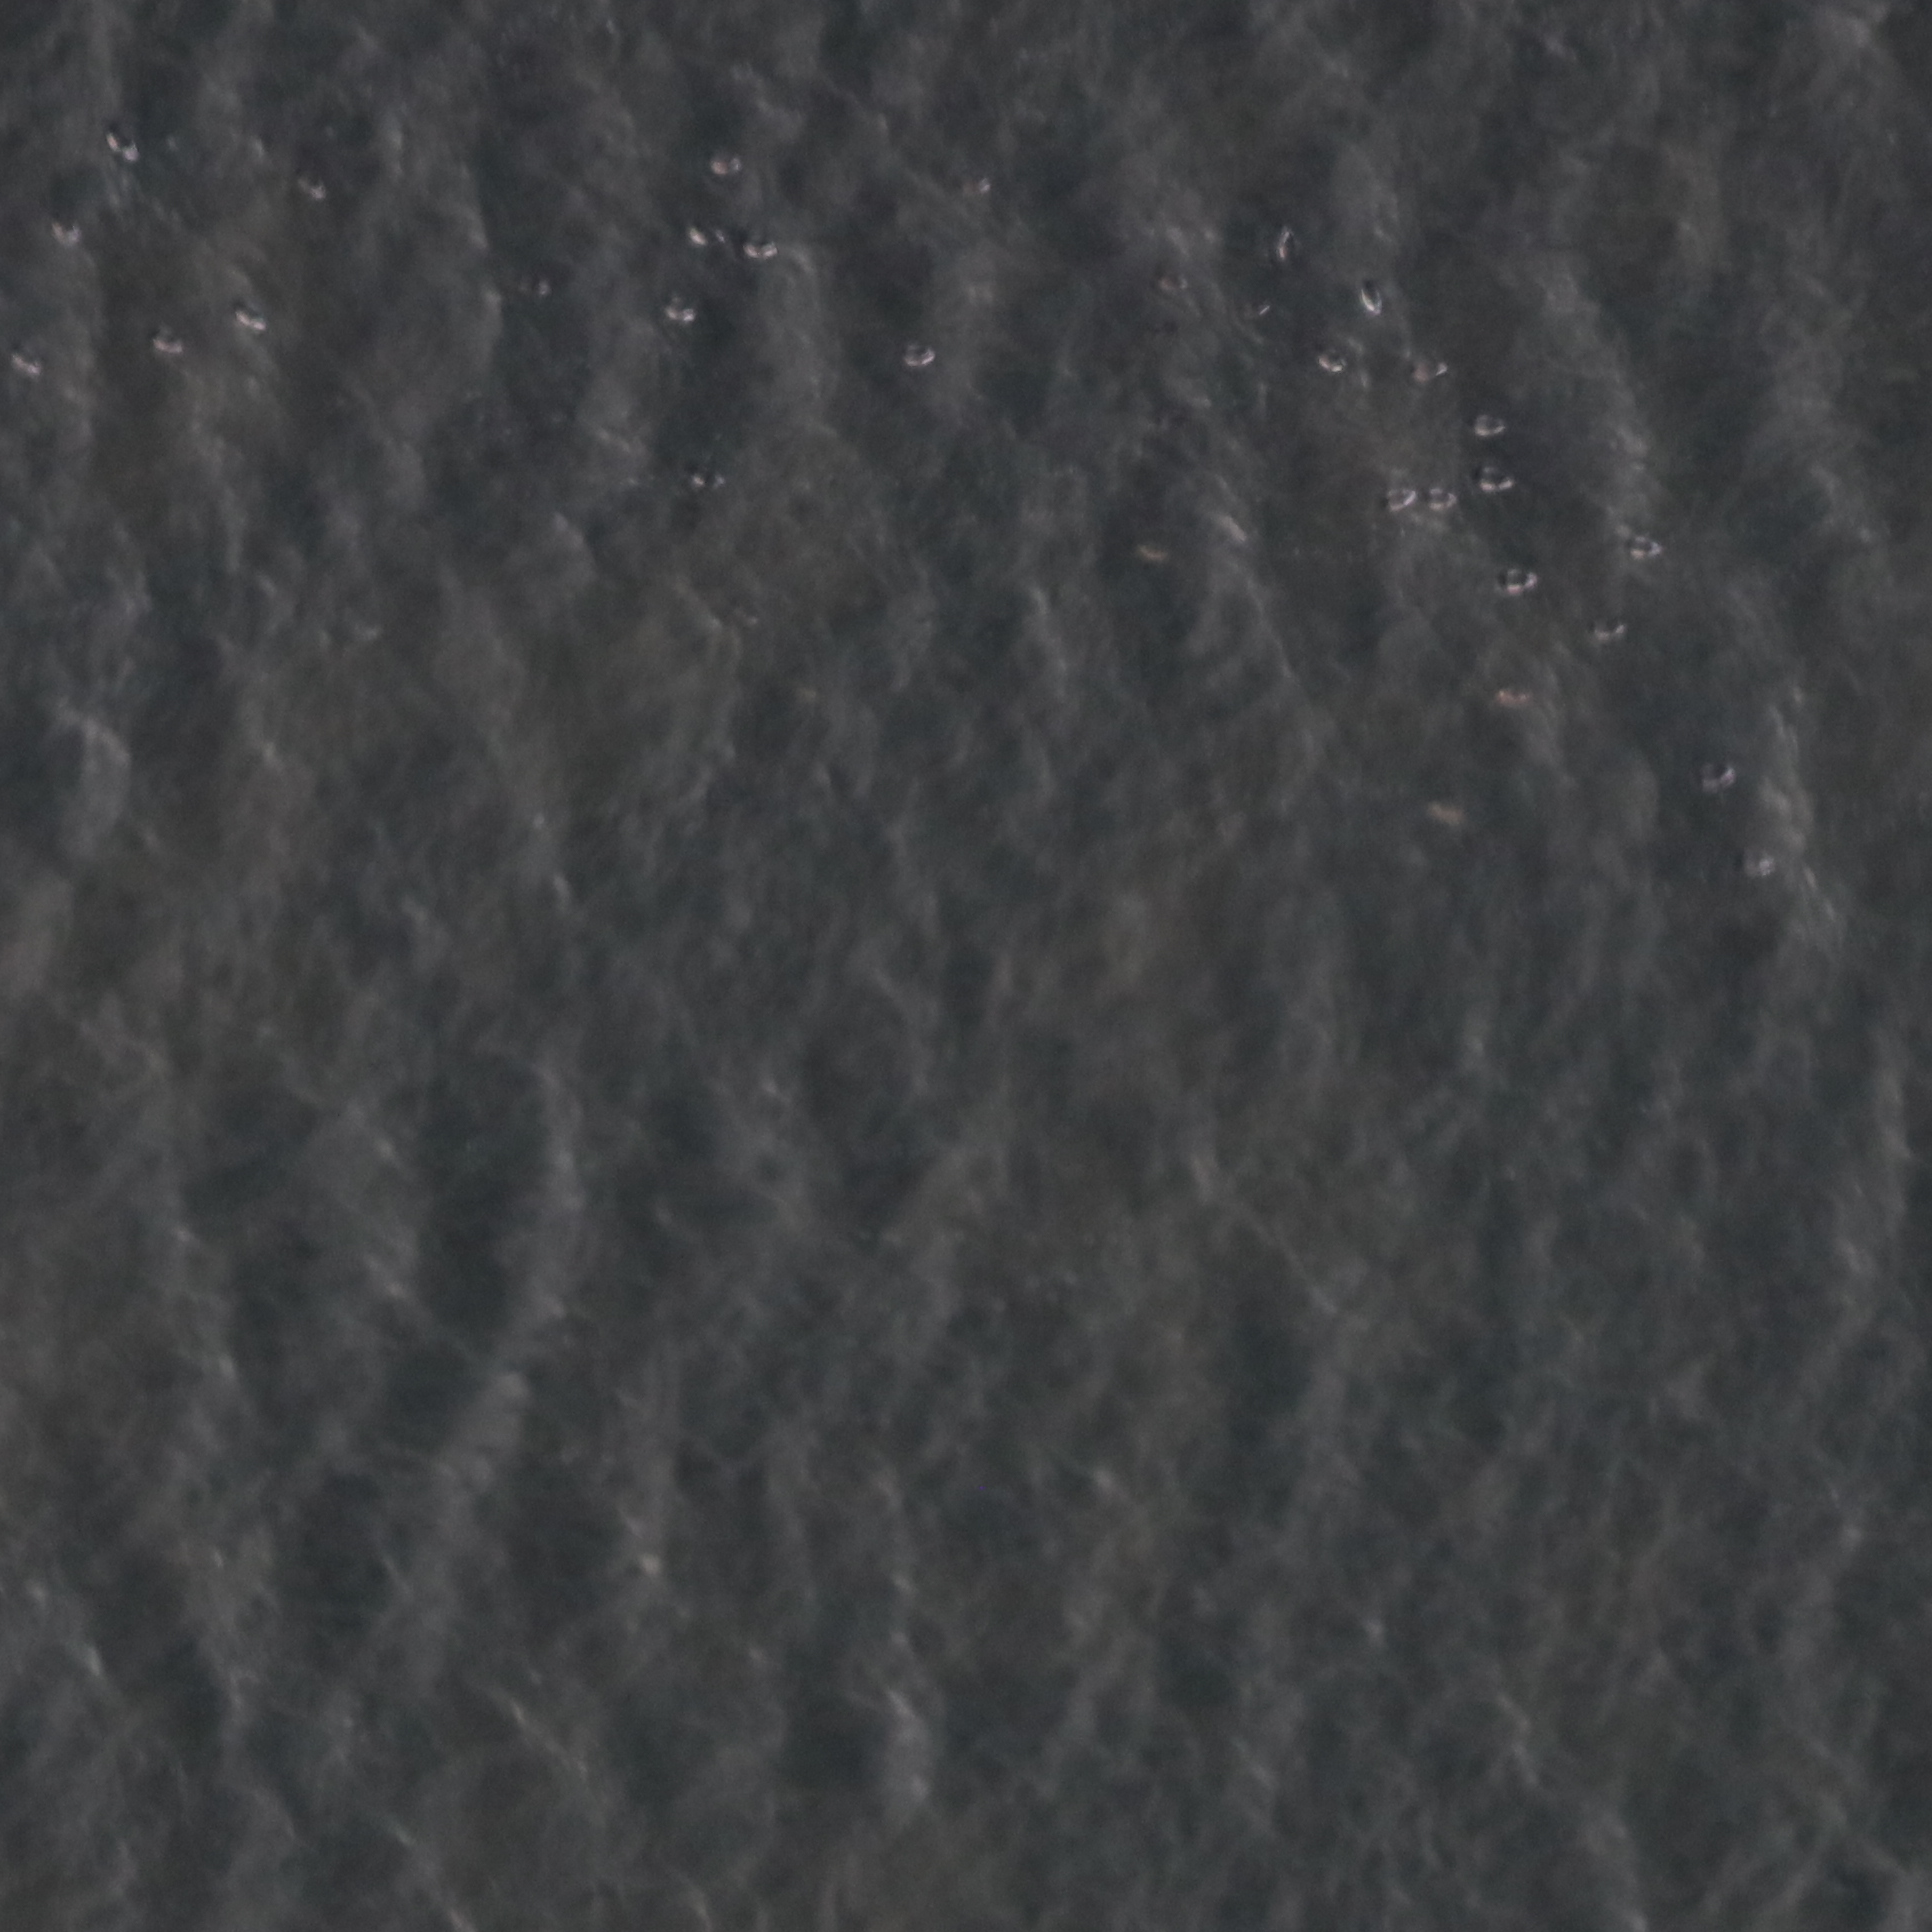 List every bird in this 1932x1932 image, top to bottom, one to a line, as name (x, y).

brant (121, 144)
brant (718, 162)
brant (314, 186)
brant (973, 189)
brant (66, 229)
brant (709, 236)
brant (756, 243)
brant (1285, 250)
brant (1166, 279)
brant (529, 285)
brant (1372, 298)
brant (680, 313)
brant (1255, 313)
brant (257, 318)
brant (169, 341)
brant (917, 353)
brant (32, 358)
brant (1330, 360)
brant (1433, 366)
brant (1488, 424)
brant (704, 477)
brant (1496, 480)
brant (1398, 498)
brant (1444, 498)
brant (1646, 547)
brant (1506, 580)
brant (1604, 630)
brant (1516, 696)
brant (1715, 773)
brant (1448, 811)
brant (1755, 863)